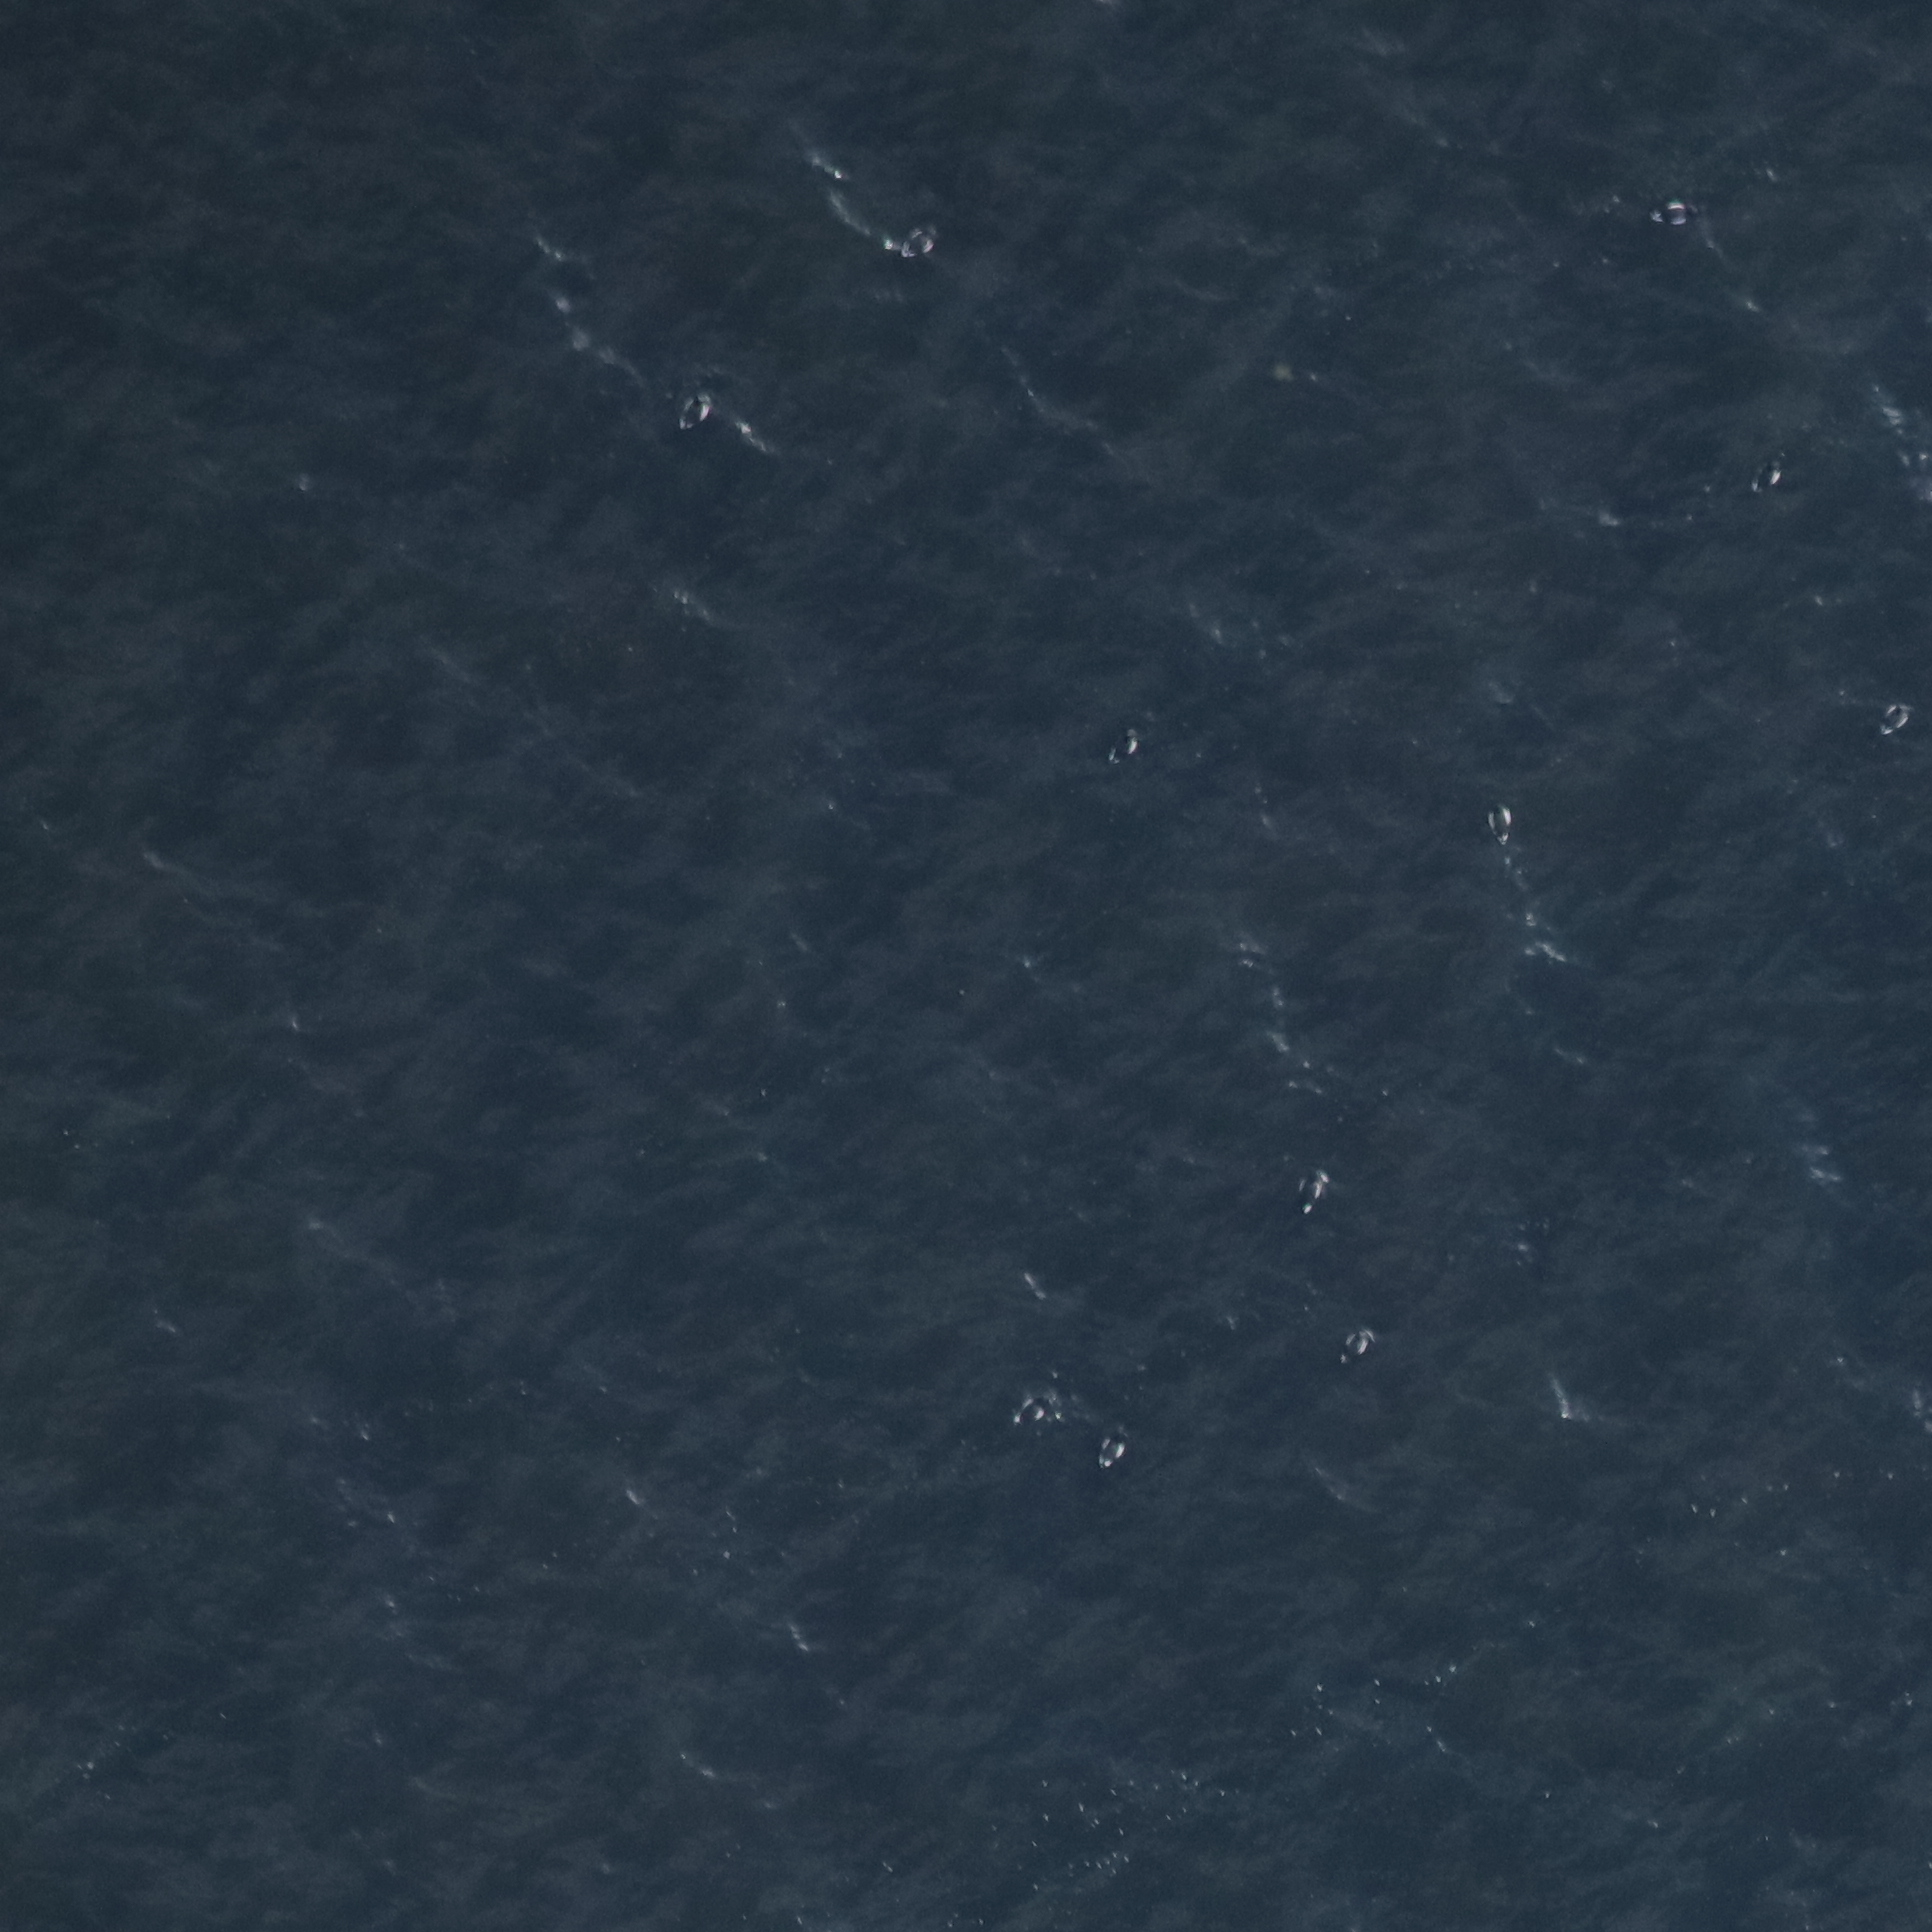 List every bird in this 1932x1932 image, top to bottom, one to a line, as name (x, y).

brant (1675, 212)
brant (917, 244)
brant (694, 411)
brant (1769, 476)
brant (1894, 719)
brant (1124, 747)
brant (1500, 822)
brant (1311, 1192)
brant (1356, 1344)
brant (1035, 1410)
brant (1111, 1445)